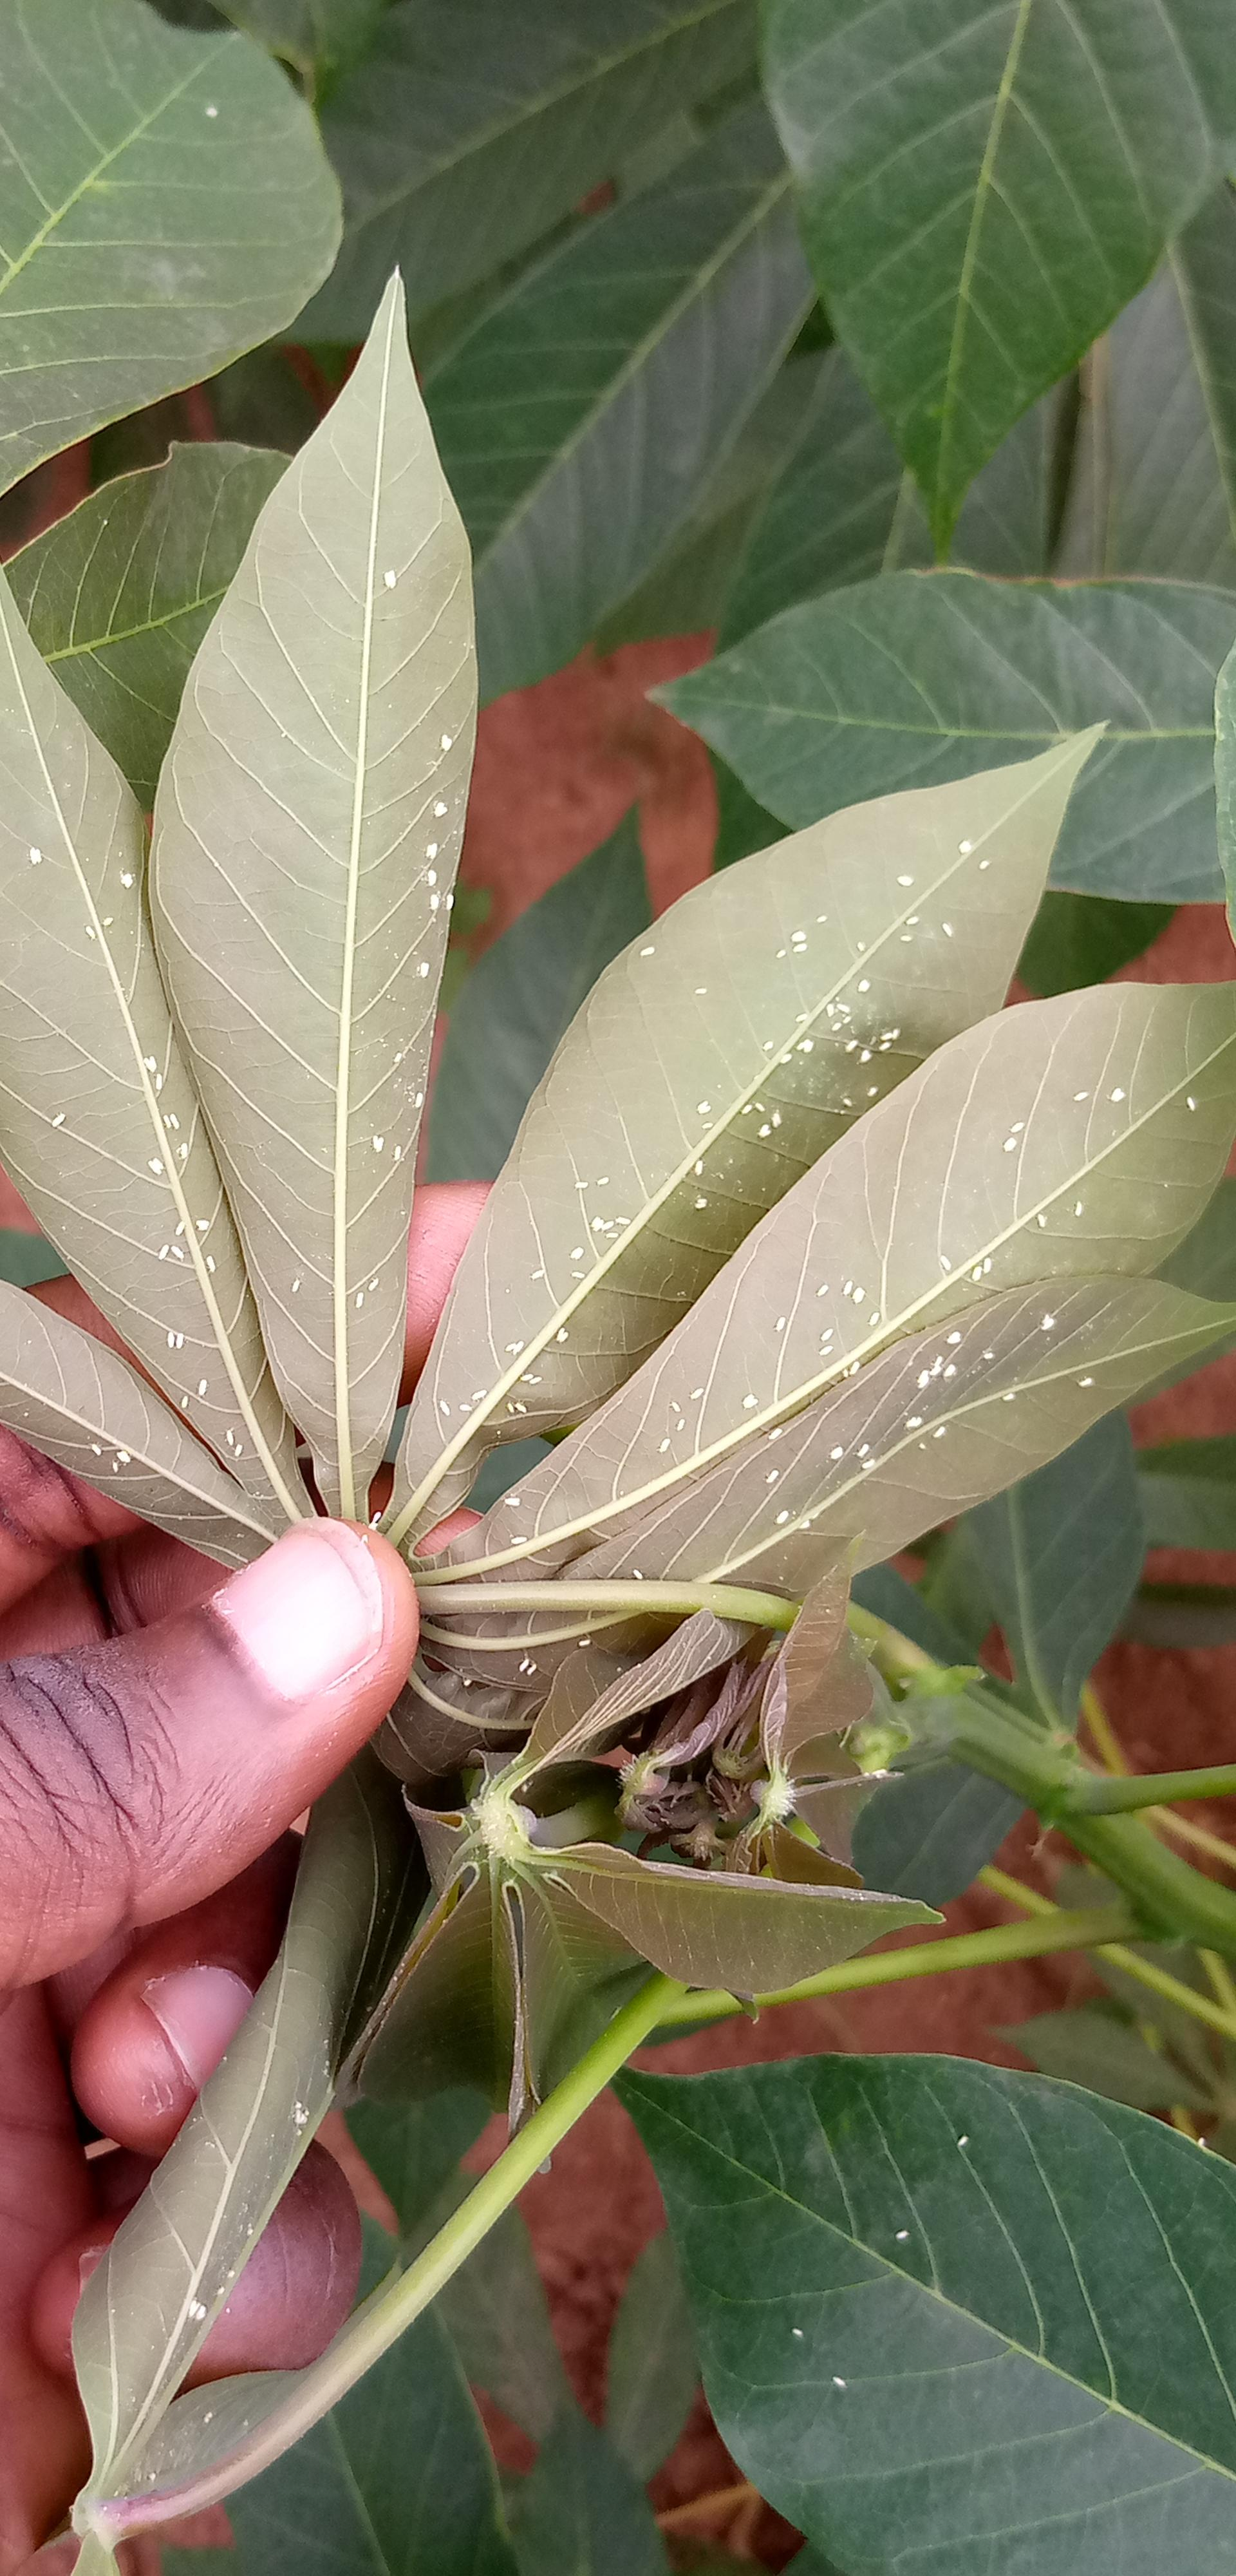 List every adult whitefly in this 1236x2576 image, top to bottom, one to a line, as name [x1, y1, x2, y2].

whitefly [372, 560, 406, 596]
whitefly [438, 725, 463, 750]
whitefly [426, 795, 457, 828]
whitefly [954, 833, 988, 858]
whitefly [422, 835, 443, 861]
whitefly [22, 843, 47, 869]
whitefly [978, 848, 1000, 876]
whitefly [418, 860, 442, 885]
whitefly [892, 862, 919, 892]
whitefly [117, 869, 144, 891]
whitefly [439, 872, 462, 916]
whitefly [422, 884, 443, 918]
whitefly [811, 904, 839, 931]
whitefly [905, 909, 926, 928]
whitefly [71, 910, 106, 947]
whitefly [96, 913, 124, 936]
whitefly [934, 916, 961, 941]
whitefly [785, 920, 814, 956]
whitefly [894, 928, 917, 952]
whitefly [762, 933, 793, 972]
whitefly [853, 935, 870, 958]
whitefly [633, 940, 653, 963]
whitefly [404, 948, 436, 979]
whitefly [859, 973, 879, 996]
whitefly [688, 981, 712, 1007]
whitefly [838, 987, 854, 1028]
whitefly [821, 990, 847, 1028]
whitefly [786, 1007, 811, 1036]
whitefly [829, 1014, 861, 1036]
whitefly [881, 1023, 911, 1047]
whitefly [792, 1025, 823, 1063]
whitefly [838, 1029, 860, 1057]
whitefly [872, 1030, 899, 1061]
whitefly [763, 1035, 779, 1057]
whitefly [129, 1037, 165, 1072]
whitefly [771, 1045, 792, 1078]
whitefly [860, 1048, 874, 1074]
whitefly [149, 1072, 183, 1097]
whitefly [863, 1075, 885, 1103]
whitefly [1070, 1075, 1094, 1110]
whitefly [1108, 1078, 1126, 1103]
whitefly [401, 1081, 422, 1109]
whitefly [835, 1088, 861, 1112]
whitefly [755, 1092, 775, 1117]
whitefly [1182, 1094, 1204, 1116]
whitefly [694, 1096, 715, 1119]
whitefly [736, 1096, 751, 1121]
whitefly [763, 1104, 786, 1130]
whitefly [1004, 1106, 1035, 1133]
whitefly [50, 1109, 74, 1138]
whitefly [149, 1109, 184, 1138]
whitefly [152, 1112, 184, 1134]
whitefly [702, 1119, 719, 1135]
whitefly [750, 1120, 773, 1144]
whitefly [995, 1128, 1028, 1162]
whitefly [384, 1132, 409, 1164]
whitefly [362, 1134, 386, 1155]
whitefly [167, 1135, 201, 1160]
whitefly [135, 1148, 176, 1176]
whitefly [688, 1152, 712, 1183]
whitefly [595, 1169, 614, 1194]
whitefly [569, 1177, 592, 1194]
whitefly [691, 1190, 716, 1214]
whitefly [1071, 1193, 1089, 1222]
whitefly [191, 1206, 221, 1236]
whitefly [1031, 1207, 1051, 1240]
whitefly [585, 1208, 617, 1235]
whitefly [614, 1209, 636, 1231]
whitefly [167, 1217, 191, 1240]
whitefly [604, 1219, 626, 1242]
whitefly [151, 1236, 184, 1270]
whitefly [566, 1240, 586, 1269]
whitefly [164, 1245, 191, 1265]
whitefly [937, 1245, 954, 1275]
whitefly [978, 1245, 996, 1277]
whitefly [197, 1251, 220, 1277]
whitefly [966, 1257, 986, 1296]
whitefly [525, 1262, 548, 1293]
whitefly [842, 1267, 860, 1298]
whitefly [363, 1269, 394, 1296]
whitefly [566, 1269, 594, 1287]
whitefly [285, 1271, 313, 1299]
whitefly [809, 1278, 834, 1302]
whitefly [848, 1282, 867, 1303]
whitefly [352, 1288, 383, 1309]
whitefly [861, 1306, 884, 1336]
whitefly [1035, 1306, 1058, 1336]
whitefly [767, 1312, 789, 1331]
whitefly [164, 1318, 194, 1354]
whitefly [810, 1320, 835, 1344]
whitefly [943, 1323, 961, 1344]
whitefly [551, 1325, 570, 1352]
whitefly [159, 1329, 189, 1352]
whitefly [814, 1330, 829, 1359]
whitefly [499, 1338, 530, 1358]
whitefly [980, 1344, 995, 1363]
whitefly [926, 1350, 950, 1380]
whitefly [937, 1354, 961, 1389]
whitefly [828, 1359, 870, 1380]
whitefly [909, 1361, 939, 1396]
whitefly [519, 1367, 547, 1389]
whitefly [192, 1370, 223, 1403]
whitefly [1077, 1372, 1091, 1397]
whitefly [469, 1374, 491, 1411]
whitefly [687, 1382, 713, 1397]
whitefly [1000, 1382, 1017, 1410]
whitefly [172, 1386, 200, 1418]
whitefly [738, 1386, 760, 1414]
whitefly [435, 1389, 451, 1425]
whitefly [506, 1390, 537, 1417]
whitefly [666, 1393, 682, 1414]
whitefly [502, 1396, 537, 1431]
whitefly [457, 1397, 478, 1418]
whitefly [904, 1407, 926, 1435]
whitefly [933, 1417, 951, 1448]
whitefly [674, 1423, 689, 1443]
whitefly [768, 1423, 787, 1444]
whitefly [853, 1426, 877, 1459]
whitefly [221, 1428, 239, 1449]
whitefly [656, 1434, 682, 1466]
whitefly [80, 1436, 102, 1463]
whitefly [104, 1441, 129, 1464]
whitefly [819, 1441, 850, 1464]
whitefly [225, 1446, 252, 1466]
whitefly [95, 1450, 123, 1481]
whitefly [855, 1454, 888, 1481]
whitefly [761, 1468, 783, 1498]
whitefly [491, 1488, 523, 1512]
whitefly [768, 1505, 792, 1533]
whitefly [797, 1505, 832, 1536]
whitefly [793, 1508, 818, 1541]
whitefly [507, 1526, 530, 1553]
whitefly [625, 1565, 650, 1589]
whitefly [576, 1629, 597, 1656]
whitefly [513, 1641, 543, 1685]
whitefly [510, 1651, 543, 1681]